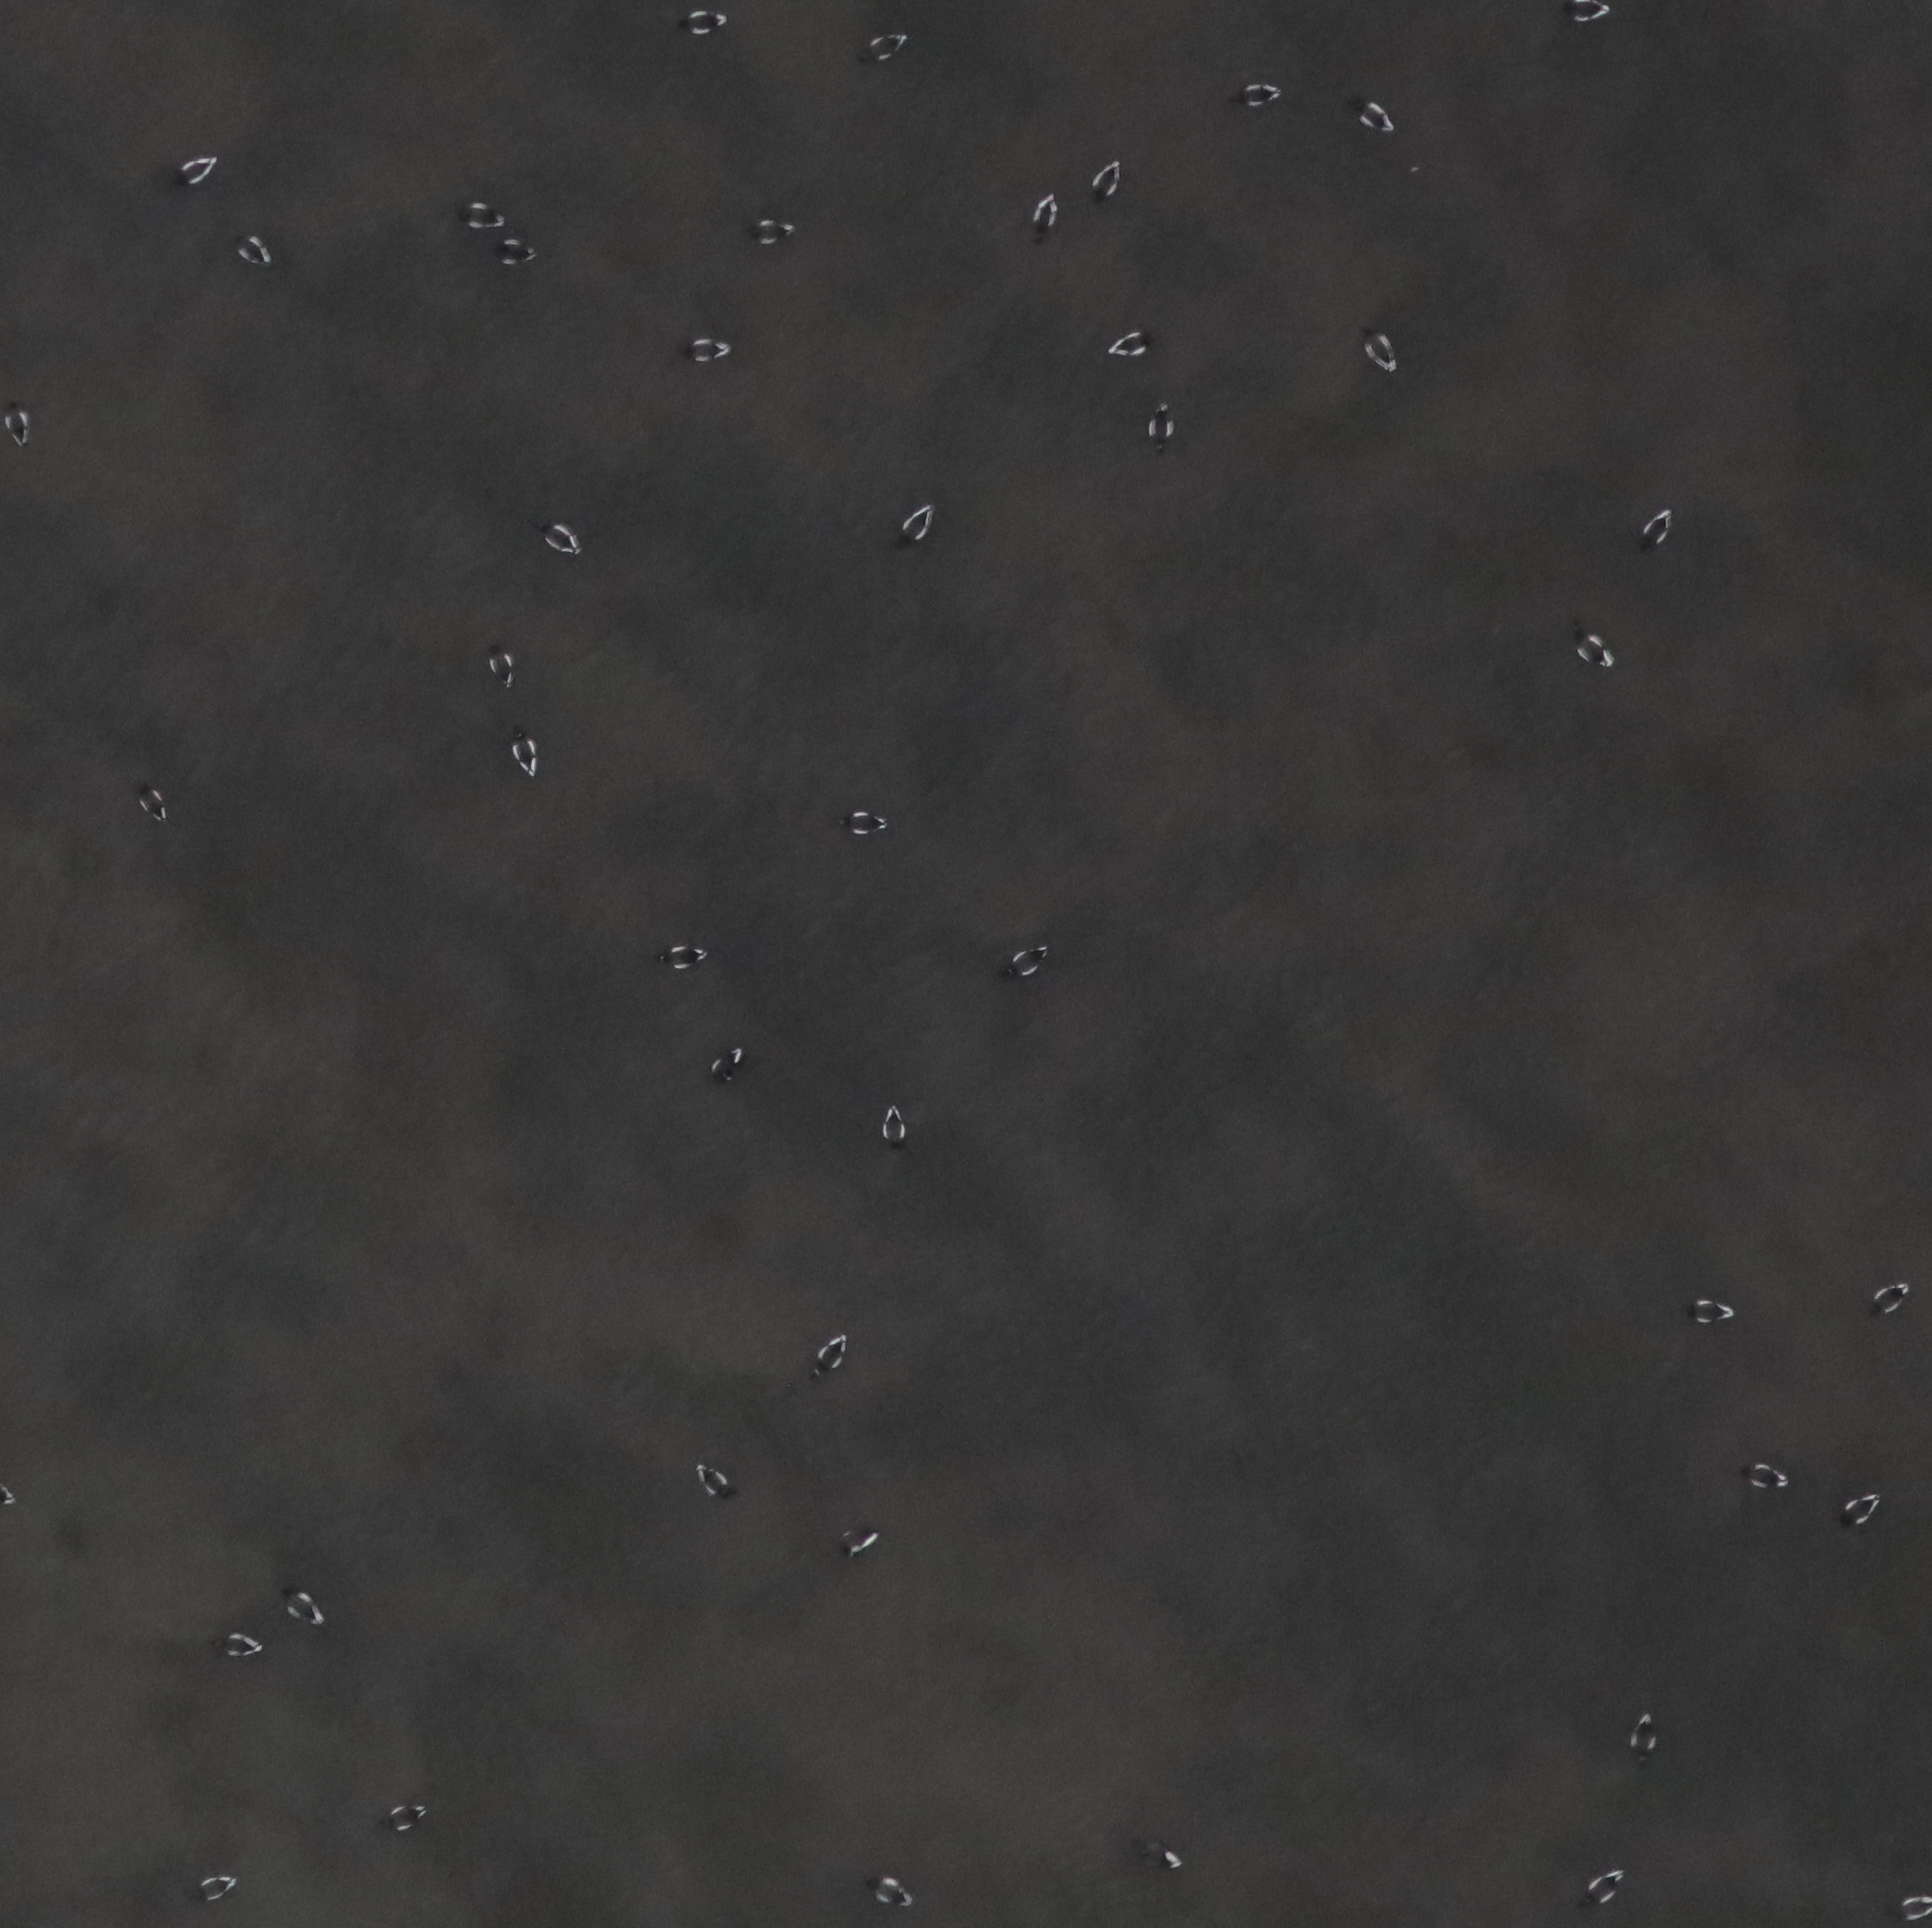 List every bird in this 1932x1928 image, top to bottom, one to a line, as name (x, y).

brant (1586, 9)
brant (704, 22)
brant (885, 46)
brant (1256, 95)
brant (1374, 115)
brant (195, 170)
brant (1105, 182)
brant (1044, 215)
brant (482, 216)
brant (771, 231)
brant (253, 251)
brant (513, 251)
brant (1131, 344)
brant (706, 348)
brant (1379, 349)
brant (16, 423)
brant (1160, 427)
brant (917, 524)
brant (1657, 530)
brant (556, 537)
brant (1592, 649)
brant (503, 665)
brant (524, 751)
brant (150, 802)
brant (864, 823)
brant (683, 957)
brant (1025, 961)
brant (728, 1068)
brant (895, 1127)
brant (1890, 1299)
brant (1707, 1310)
brant (830, 1355)
brant (1762, 1477)
brant (714, 1480)
brant (1860, 1511)
brant (859, 1544)
brant (303, 1606)
brant (238, 1644)
brant (1643, 1736)
brant (404, 1817)
brant (1159, 1850)
brant (1603, 1887)
brant (215, 1888)
brant (889, 1890)
brant (1910, 1905)